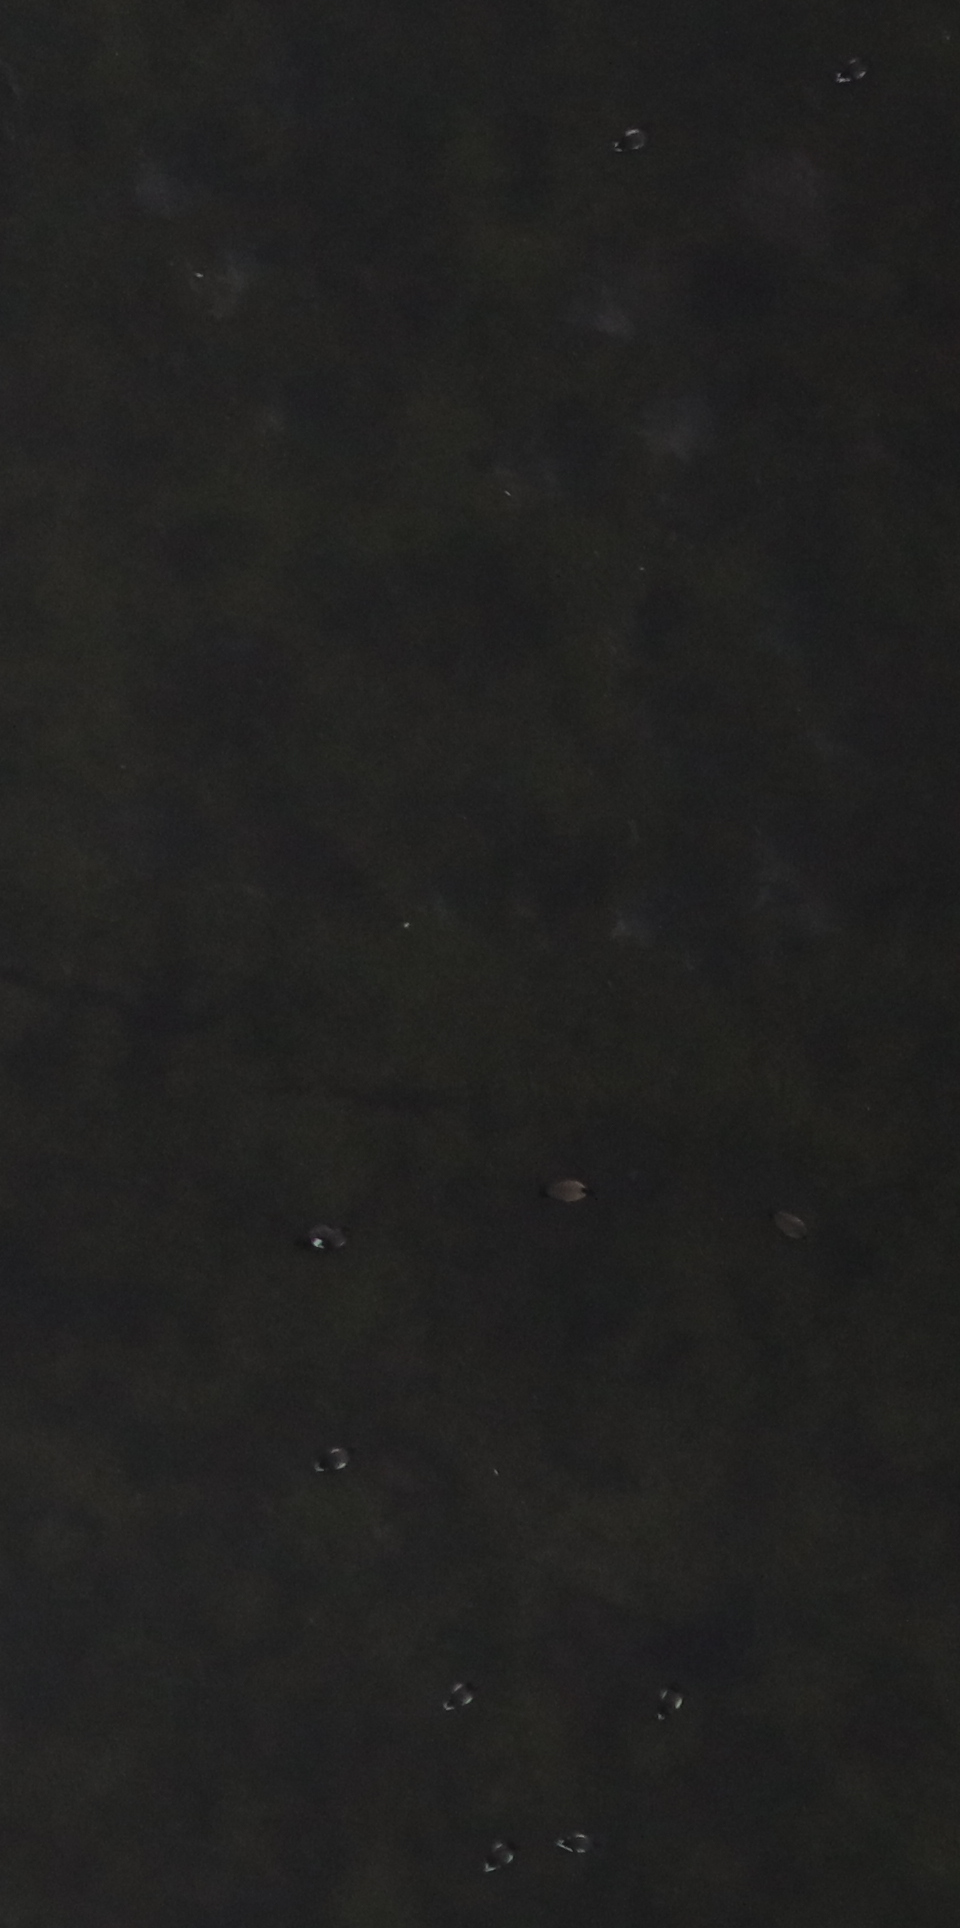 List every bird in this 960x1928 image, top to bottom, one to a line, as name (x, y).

brant (853, 67)
brant (631, 141)
Canada goose (570, 1195)
Canada goose (792, 1222)
brant (328, 1239)
brant (335, 1458)
brant (461, 1697)
brant (670, 1700)
brant (576, 1845)
brant (500, 1854)